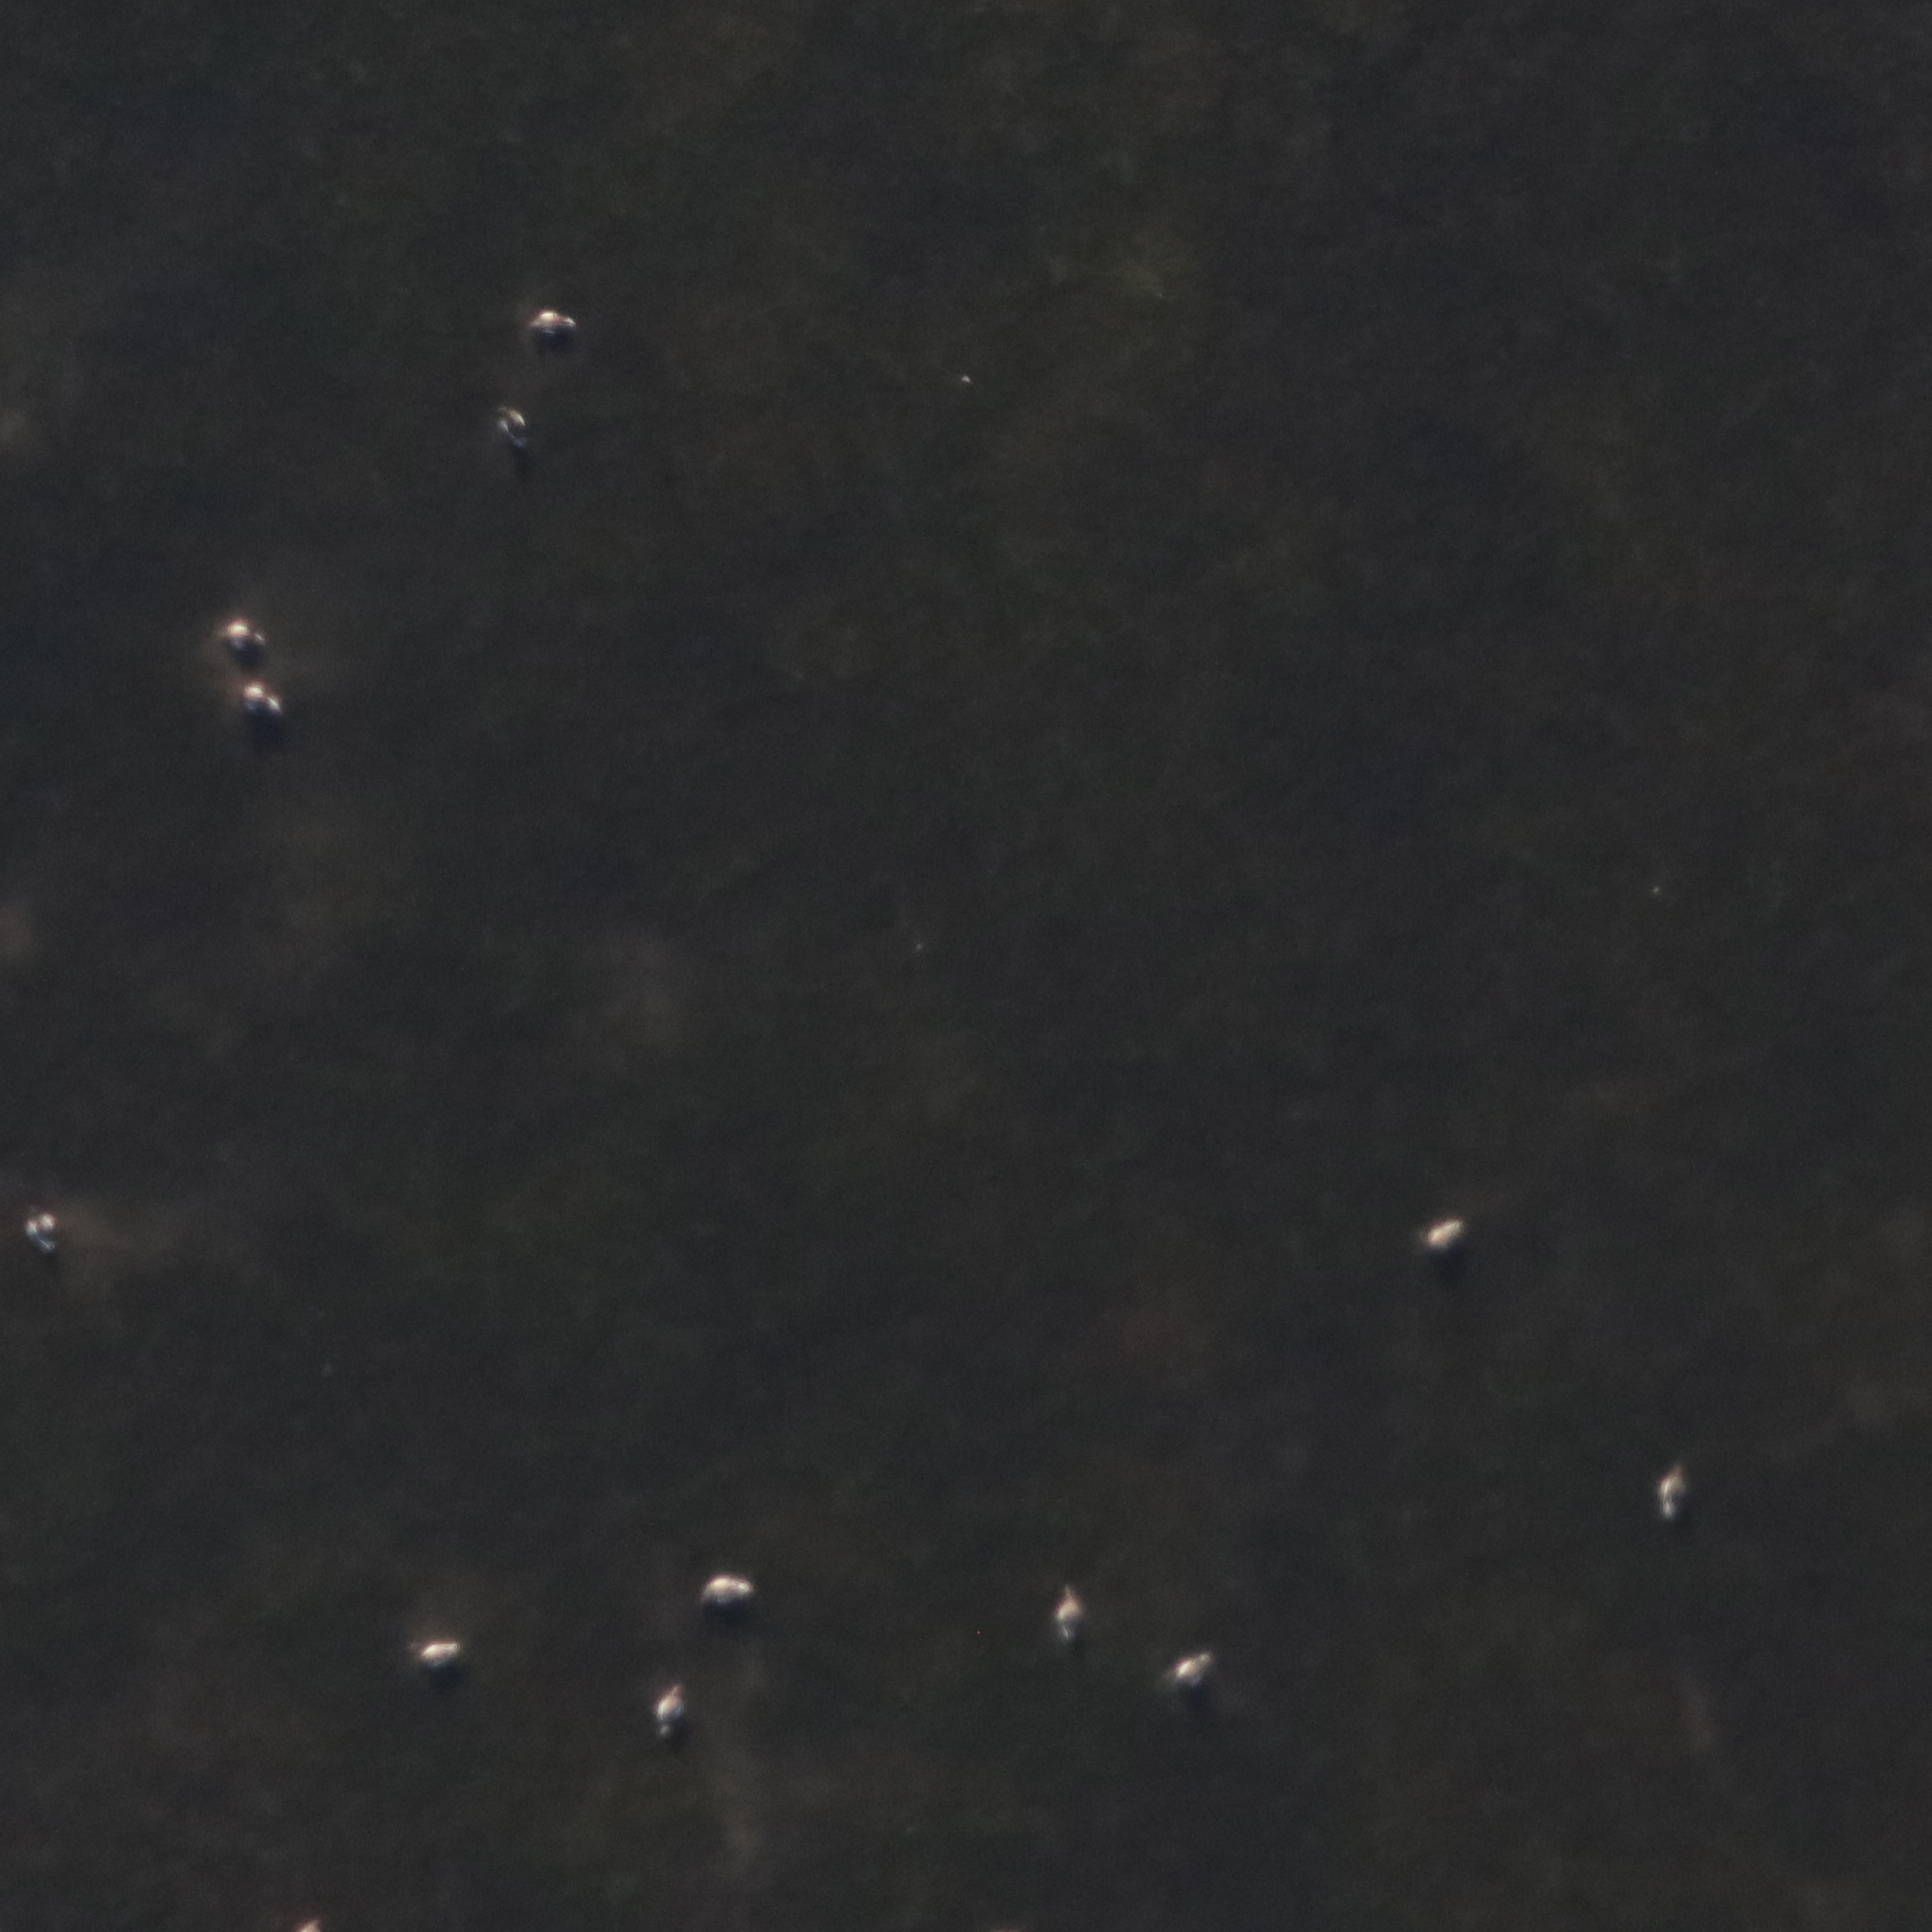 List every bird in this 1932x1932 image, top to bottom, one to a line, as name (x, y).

brant (553, 325)
brant (514, 425)
brant (240, 635)
brant (262, 697)
brant (39, 1228)
brant (1441, 1240)
brant (1670, 1491)
brant (733, 1583)
brant (1070, 1623)
brant (444, 1653)
brant (1190, 1672)
brant (672, 1706)